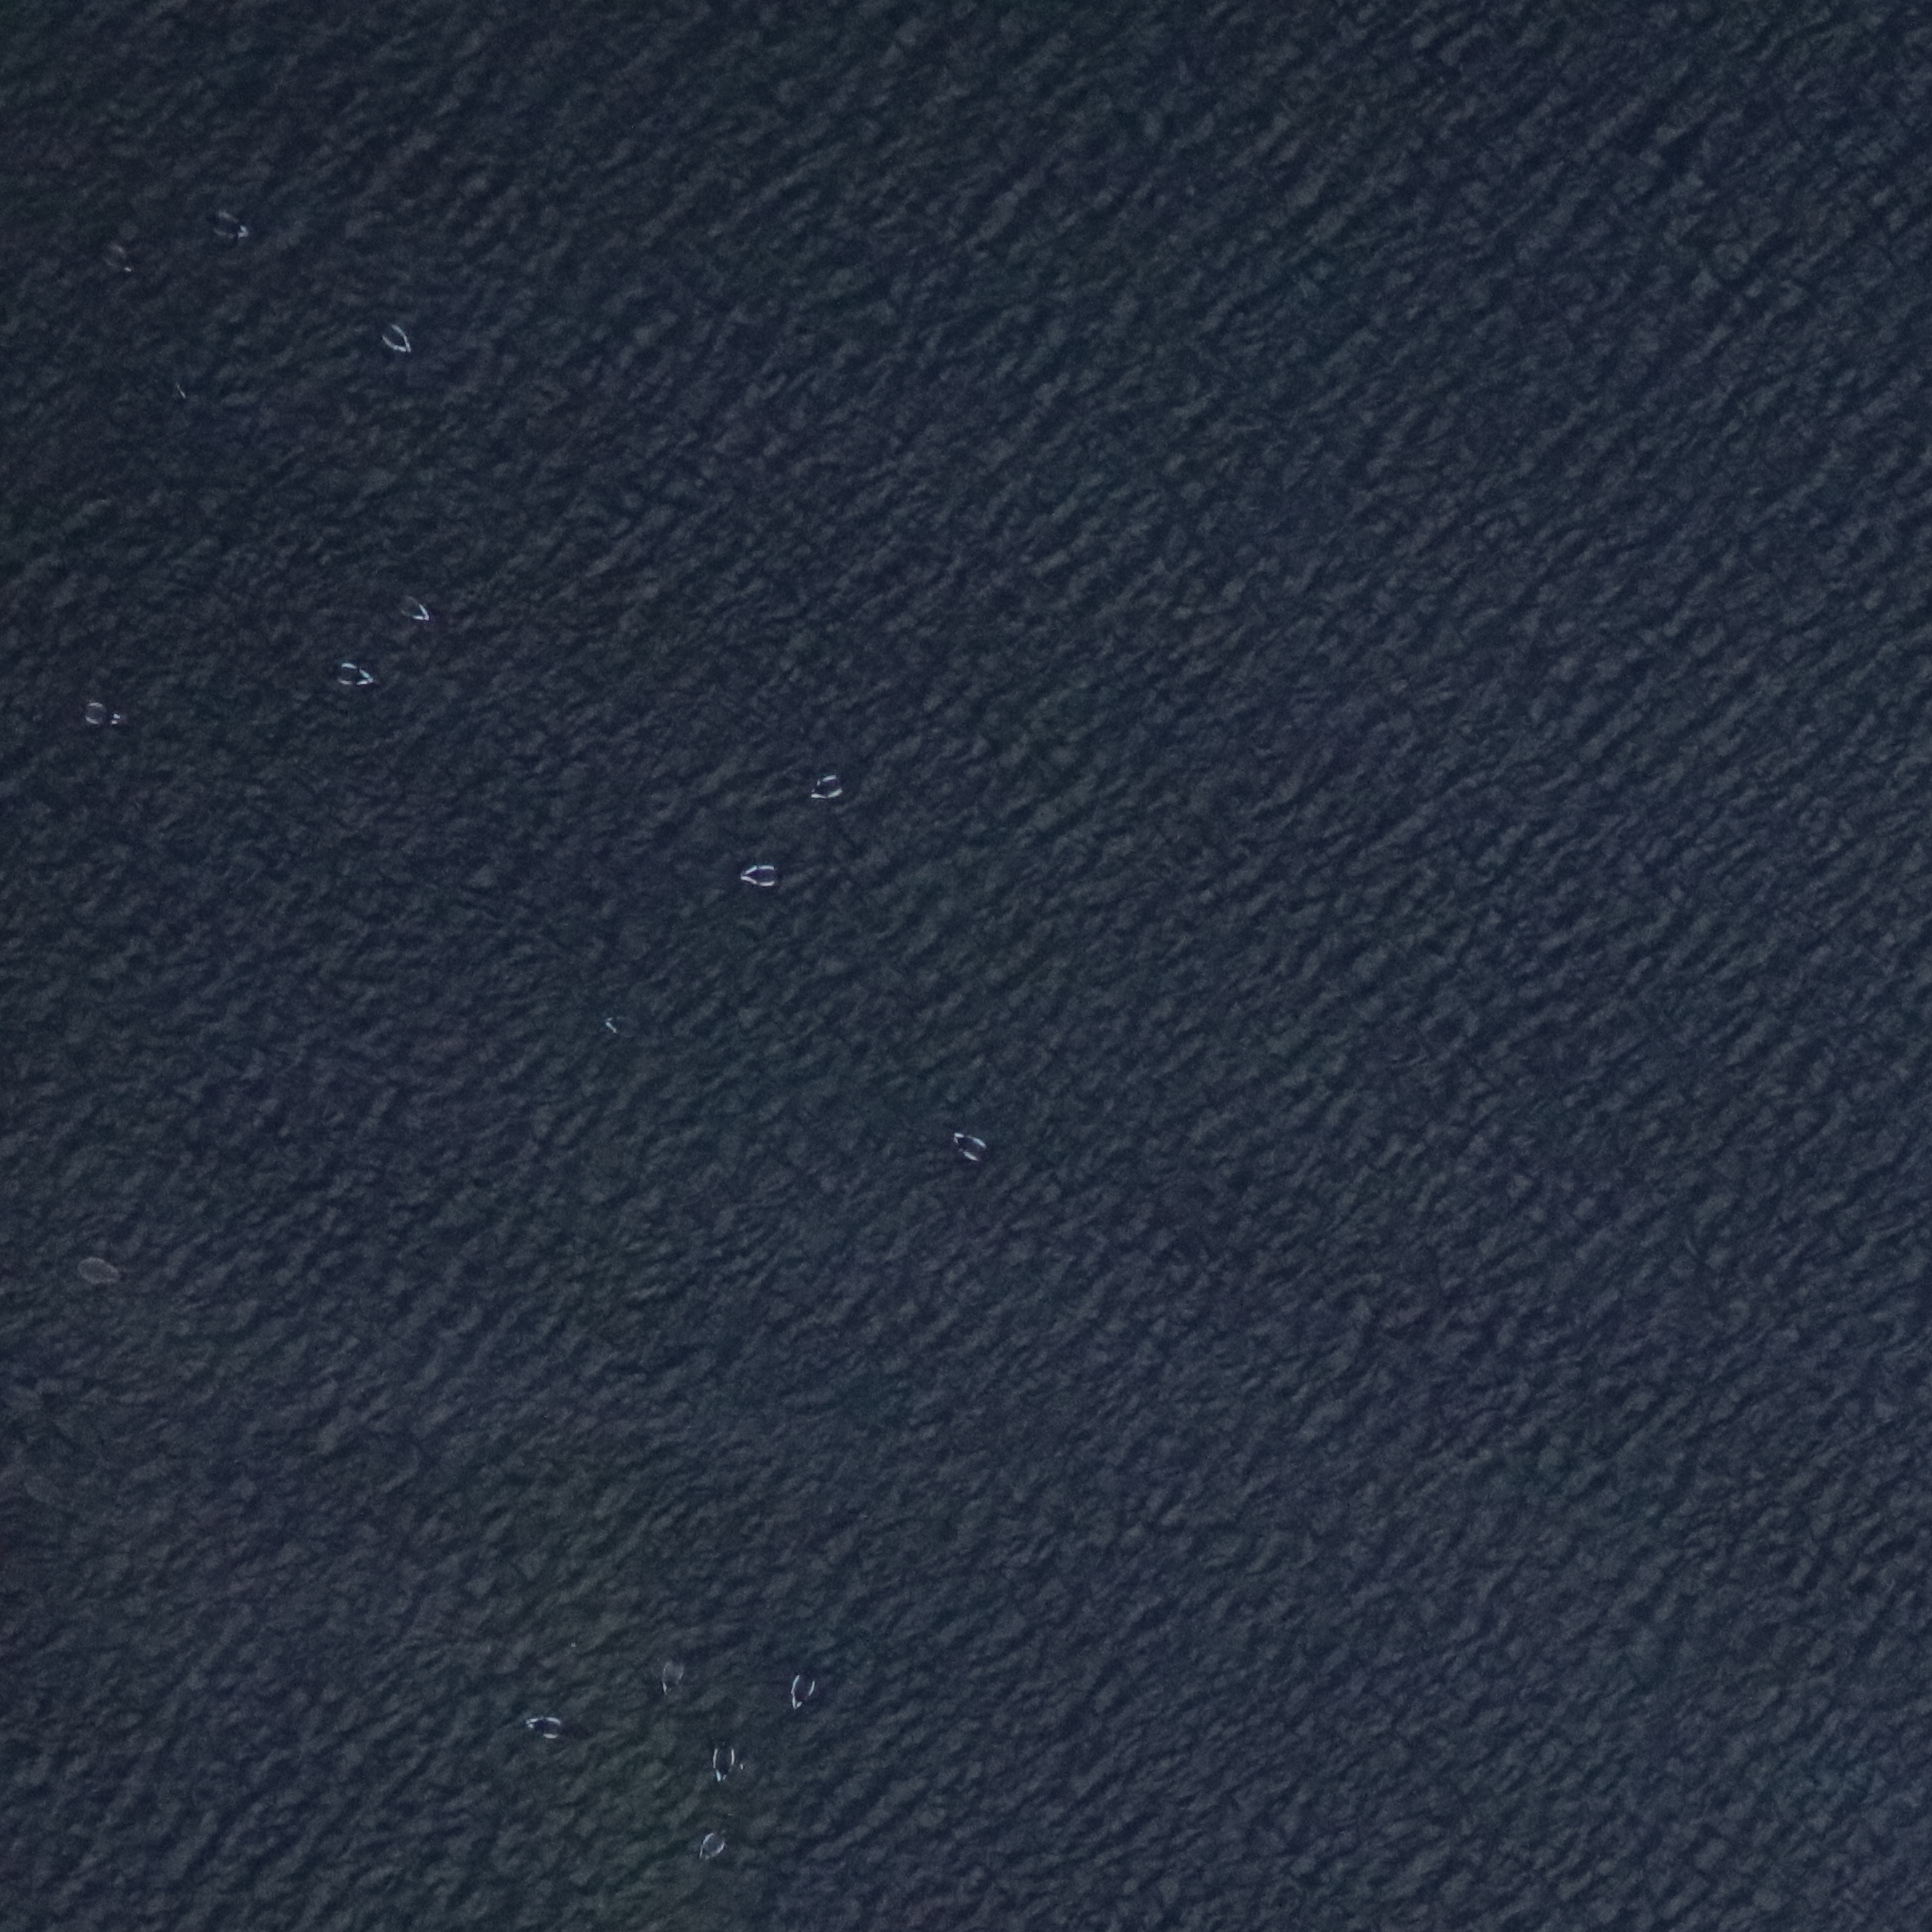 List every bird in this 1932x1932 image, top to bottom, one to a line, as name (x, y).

brant (227, 225)
brant (114, 253)
brant (395, 337)
brant (409, 607)
brant (350, 674)
brant (98, 716)
brant (826, 787)
brant (766, 875)
brant (623, 1024)
brant (971, 1147)
Canada goose (96, 1269)
brant (672, 1672)
brant (805, 1688)
brant (550, 1728)
brant (725, 1761)
brant (716, 1845)